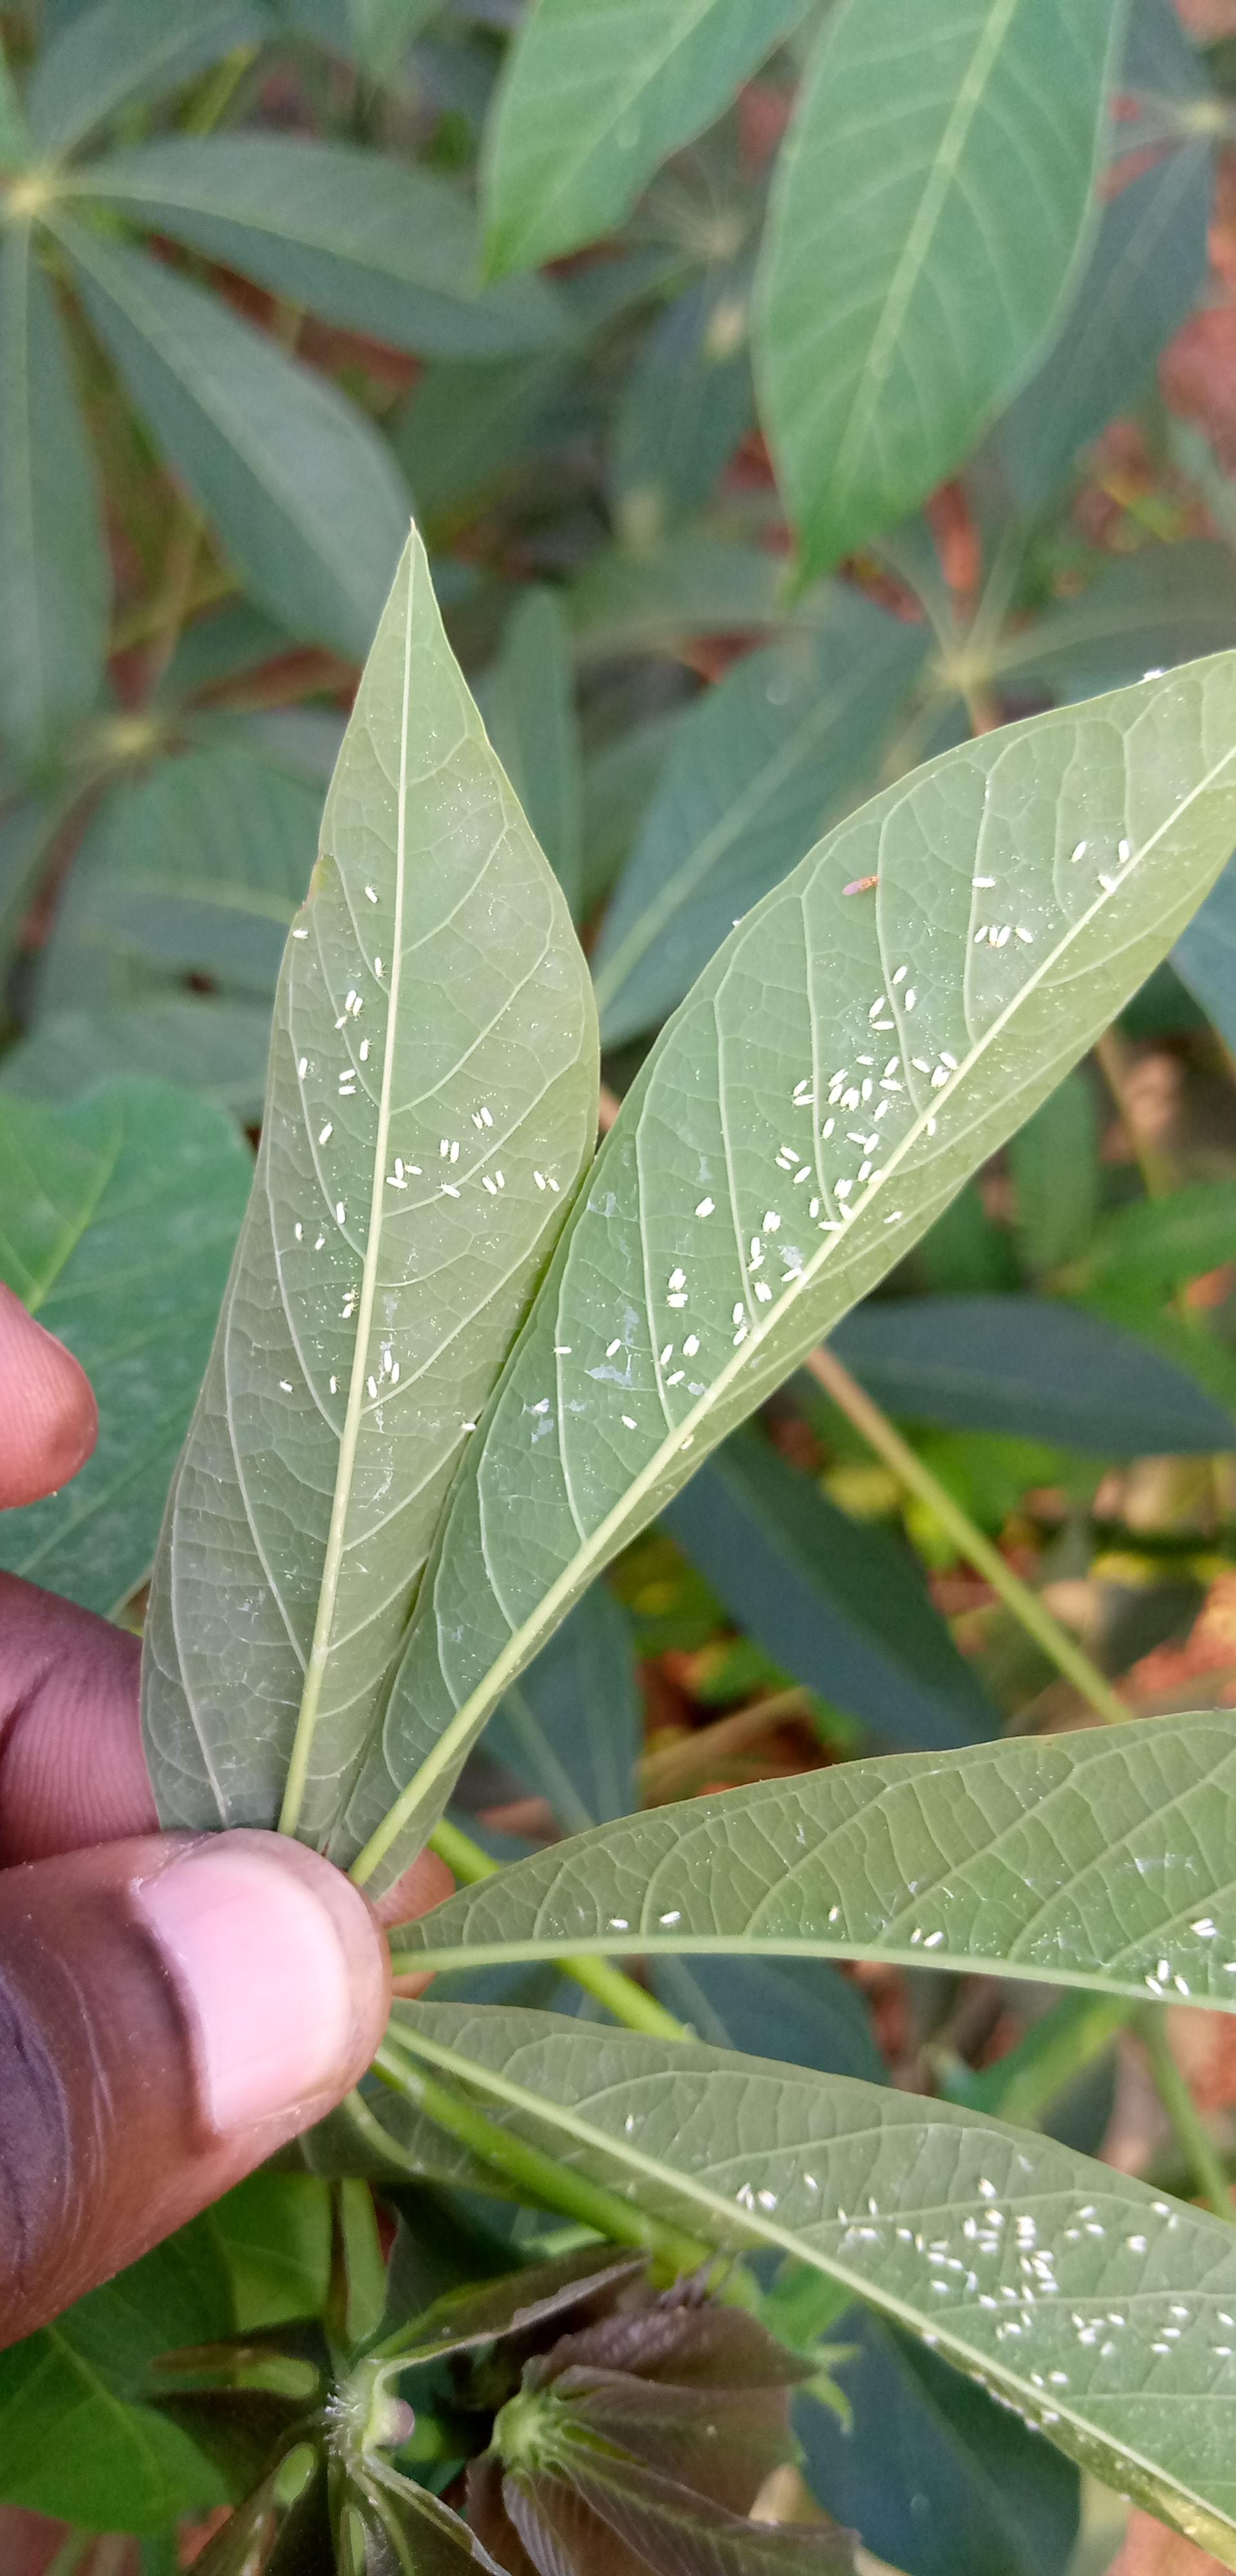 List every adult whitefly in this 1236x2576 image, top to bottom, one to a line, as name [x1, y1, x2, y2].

whitefly [1142, 667, 1162, 684]
whitefly [1116, 838, 1132, 865]
whitefly [1068, 839, 1088, 864]
whitefly [1096, 875, 1116, 895]
whitefly [969, 876, 997, 889]
whitefly [364, 885, 380, 904]
whitefly [989, 923, 998, 947]
whitefly [971, 924, 988, 945]
whitefly [996, 925, 1012, 949]
whitefly [1013, 926, 1037, 945]
whitefly [290, 927, 310, 941]
whitefly [373, 956, 386, 980]
whitefly [890, 963, 908, 985]
whitefly [903, 987, 915, 1013]
whitefly [344, 989, 357, 1012]
whitefly [866, 994, 887, 1019]
whitefly [352, 995, 366, 1019]
whitefly [333, 1015, 346, 1033]
whitefly [868, 1019, 895, 1032]
whitefly [358, 1036, 372, 1063]
whitefly [938, 1051, 962, 1070]
whitefly [854, 1053, 876, 1066]
whitefly [881, 1054, 899, 1077]
whitefly [297, 1055, 311, 1082]
whitefly [909, 1056, 930, 1075]
whitefly [931, 1065, 943, 1087]
whitefly [338, 1066, 357, 1081]
whitefly [827, 1067, 848, 1087]
whitefly [938, 1071, 950, 1088]
whitefly [861, 1077, 872, 1101]
whitefly [878, 1077, 903, 1092]
whitefly [793, 1078, 809, 1096]
whitefly [337, 1084, 357, 1096]
whitefly [827, 1084, 843, 1106]
whitefly [841, 1086, 854, 1106]
whitefly [850, 1089, 859, 1110]
whitefly [792, 1092, 815, 1108]
whitefly [871, 1097, 889, 1123]
whitefly [479, 1106, 494, 1128]
whitefly [469, 1112, 483, 1132]
whitefly [821, 1114, 836, 1140]
whitefly [926, 1116, 936, 1138]
whitefly [317, 1121, 334, 1146]
whitefly [844, 1130, 866, 1144]
whitefly [863, 1133, 879, 1155]
whitefly [438, 1136, 449, 1159]
whitefly [449, 1137, 460, 1165]
whitefly [779, 1146, 800, 1163]
whitefly [773, 1154, 792, 1171]
whitefly [393, 1155, 405, 1180]
whitefly [857, 1160, 873, 1183]
whitefly [404, 1163, 424, 1178]
whitefly [794, 1164, 812, 1186]
whitefly [868, 1168, 882, 1186]
whitefly [494, 1169, 507, 1190]
whitefly [531, 1170, 547, 1193]
whitefly [479, 1173, 498, 1197]
whitefly [385, 1175, 409, 1191]
whitefly [548, 1177, 562, 1193]
whitefly [834, 1178, 846, 1197]
whitefly [839, 1179, 852, 1200]
whitefly [438, 1181, 462, 1200]
whitefly [693, 1195, 717, 1218]
whitefly [807, 1195, 822, 1220]
whitefly [334, 1200, 348, 1226]
whitefly [837, 1201, 855, 1220]
whitefly [883, 1209, 903, 1224]
whitefly [760, 1210, 776, 1232]
whitefly [771, 1214, 782, 1231]
whitefly [294, 1220, 305, 1243]
whitefly [815, 1220, 843, 1232]
whitefly [749, 1233, 760, 1256]
whitefly [314, 1235, 328, 1251]
whitefly [747, 1254, 765, 1273]
whitefly [778, 1265, 801, 1283]
whitefly [668, 1267, 682, 1289]
whitefly [675, 1274, 686, 1291]
whitefly [753, 1281, 765, 1303]
whitefly [762, 1283, 774, 1300]
whitefly [339, 1291, 357, 1302]
whitefly [666, 1293, 688, 1301]
whitefly [730, 1300, 747, 1326]
whitefly [667, 1301, 687, 1309]
whitefly [341, 1302, 359, 1321]
whitefly [731, 1325, 751, 1347]
whitefly [681, 1333, 697, 1357]
whitefly [602, 1337, 621, 1358]
whitefly [689, 1339, 700, 1357]
whitefly [660, 1341, 674, 1366]
whitefly [551, 1343, 574, 1356]
whitefly [382, 1347, 394, 1372]
whitefly [391, 1361, 400, 1385]
whitefly [663, 1367, 686, 1387]
whitefly [326, 1375, 339, 1395]
whitefly [366, 1375, 378, 1399]
whitefly [277, 1380, 294, 1394]
whitefly [532, 1394, 552, 1415]
whitefly [619, 1412, 639, 1430]
whitefly [458, 1418, 479, 1431]
whitefly [826, 1904, 842, 1924]
whitefly [658, 1909, 683, 1924]
whitefly [607, 1915, 630, 1932]
whitefly [1189, 1917, 1213, 1931]
whitefly [908, 1926, 922, 1944]
whitefly [1198, 1926, 1217, 1938]
whitefly [922, 1928, 944, 1947]
whitefly [1155, 1956, 1170, 1982]
whitefly [1221, 1960, 1236, 1973]
whitefly [1142, 1974, 1163, 1994]
whitefly [1172, 1975, 1190, 1997]
whitefly [623, 2112, 637, 2132]
whitefly [801, 2171, 821, 2190]
whitefly [978, 2174, 1000, 2196]
whitefly [736, 2181, 751, 2201]
whitefly [756, 2187, 780, 2211]
whitefly [745, 2191, 753, 2210]
whitefly [866, 2195, 877, 2214]
whitefly [1149, 2200, 1170, 2213]
whitefly [1080, 2204, 1094, 2217]
whitefly [836, 2207, 849, 2223]
whitefly [982, 2207, 1004, 2223]
whitefly [1166, 2211, 1179, 2228]
whitefly [1017, 2216, 1033, 2223]
whitefly [961, 2217, 977, 2237]
whitefly [1085, 2221, 1105, 2235]
whitefly [1017, 2223, 1035, 2228]
whitefly [858, 2225, 877, 2238]
whitefly [895, 2226, 912, 2239]
whitefly [978, 2227, 999, 2239]
whitefly [1017, 2227, 1036, 2236]
whitefly [1063, 2227, 1080, 2239]
whitefly [913, 2230, 924, 2255]
whitefly [1124, 2235, 1146, 2244]
whitefly [929, 2237, 950, 2251]
whitefly [1014, 2239, 1035, 2248]
whitefly [977, 2240, 1000, 2251]
whitefly [1128, 2242, 1143, 2252]
whitefly [1035, 2250, 1055, 2261]
whitefly [926, 2252, 946, 2266]
whitefly [1018, 2255, 1033, 2273]
whitefly [946, 2256, 962, 2269]
whitefly [1031, 2257, 1049, 2269]
whitefly [1035, 2268, 1054, 2280]
whitefly [964, 2269, 978, 2290]
whitefly [928, 2278, 951, 2293]
whitefly [1036, 2281, 1060, 2289]
whitefly [1020, 2282, 1035, 2304]
whitefly [998, 2282, 1018, 2299]
whitefly [976, 2293, 996, 2309]
whitefly [1167, 2302, 1191, 2318]
whitefly [1020, 2308, 1034, 2328]
whitefly [1106, 2311, 1127, 2324]
whitefly [1216, 2311, 1236, 2327]
whitefly [1069, 2313, 1084, 2326]
whitefly [1088, 2317, 1105, 2325]
whitefly [1003, 2318, 1021, 2336]
whitefly [994, 2322, 1004, 2342]
whitefly [1160, 2325, 1183, 2338]
whitefly [1076, 2327, 1096, 2344]
whitefly [919, 2333, 939, 2349]
whitefly [1098, 2340, 1114, 2358]
whitefly [1148, 2342, 1172, 2353]
whitefly [1212, 2344, 1232, 2356]
whitefly [966, 2369, 987, 2385]
whitefly [1047, 2370, 1069, 2384]
whitefly [1029, 2372, 1045, 2387]
whitefly [988, 2387, 998, 2401]
whitefly [999, 2396, 1010, 2410]
whitefly [1011, 2404, 1025, 2416]
whitefly [1039, 2410, 1060, 2422]
whitefly [1022, 2417, 1040, 2433]